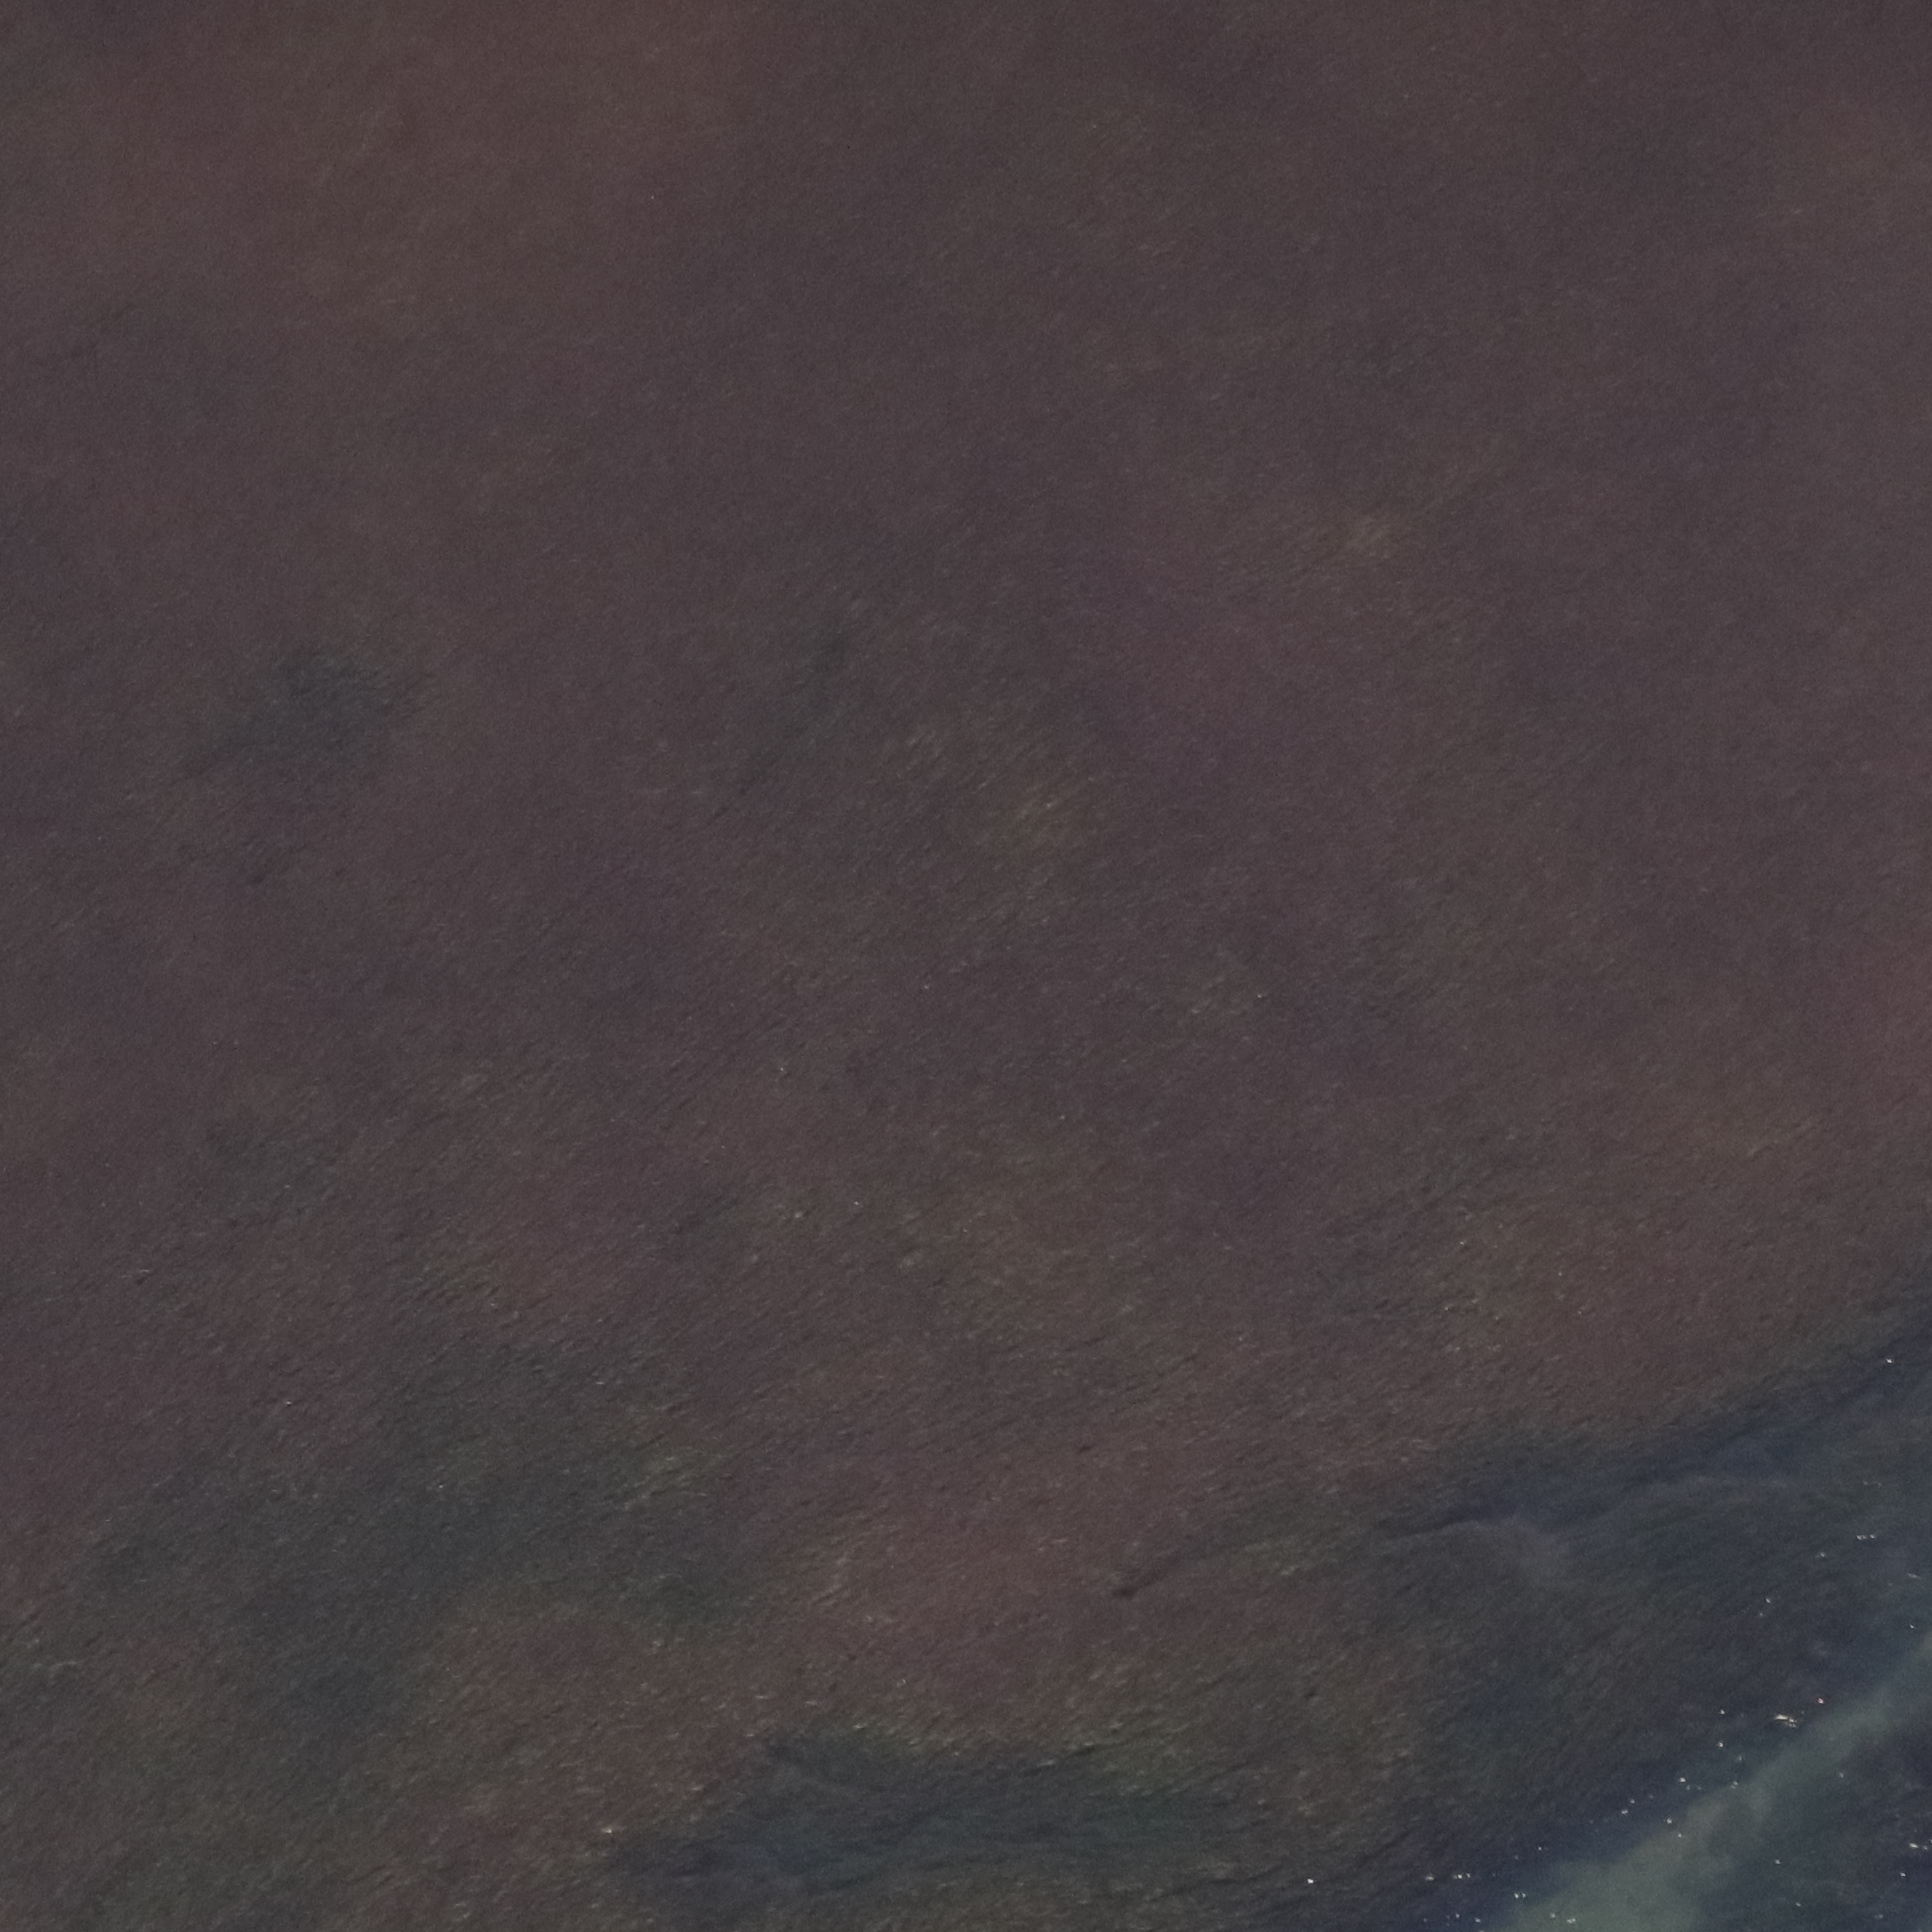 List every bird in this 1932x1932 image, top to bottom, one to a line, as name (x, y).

None